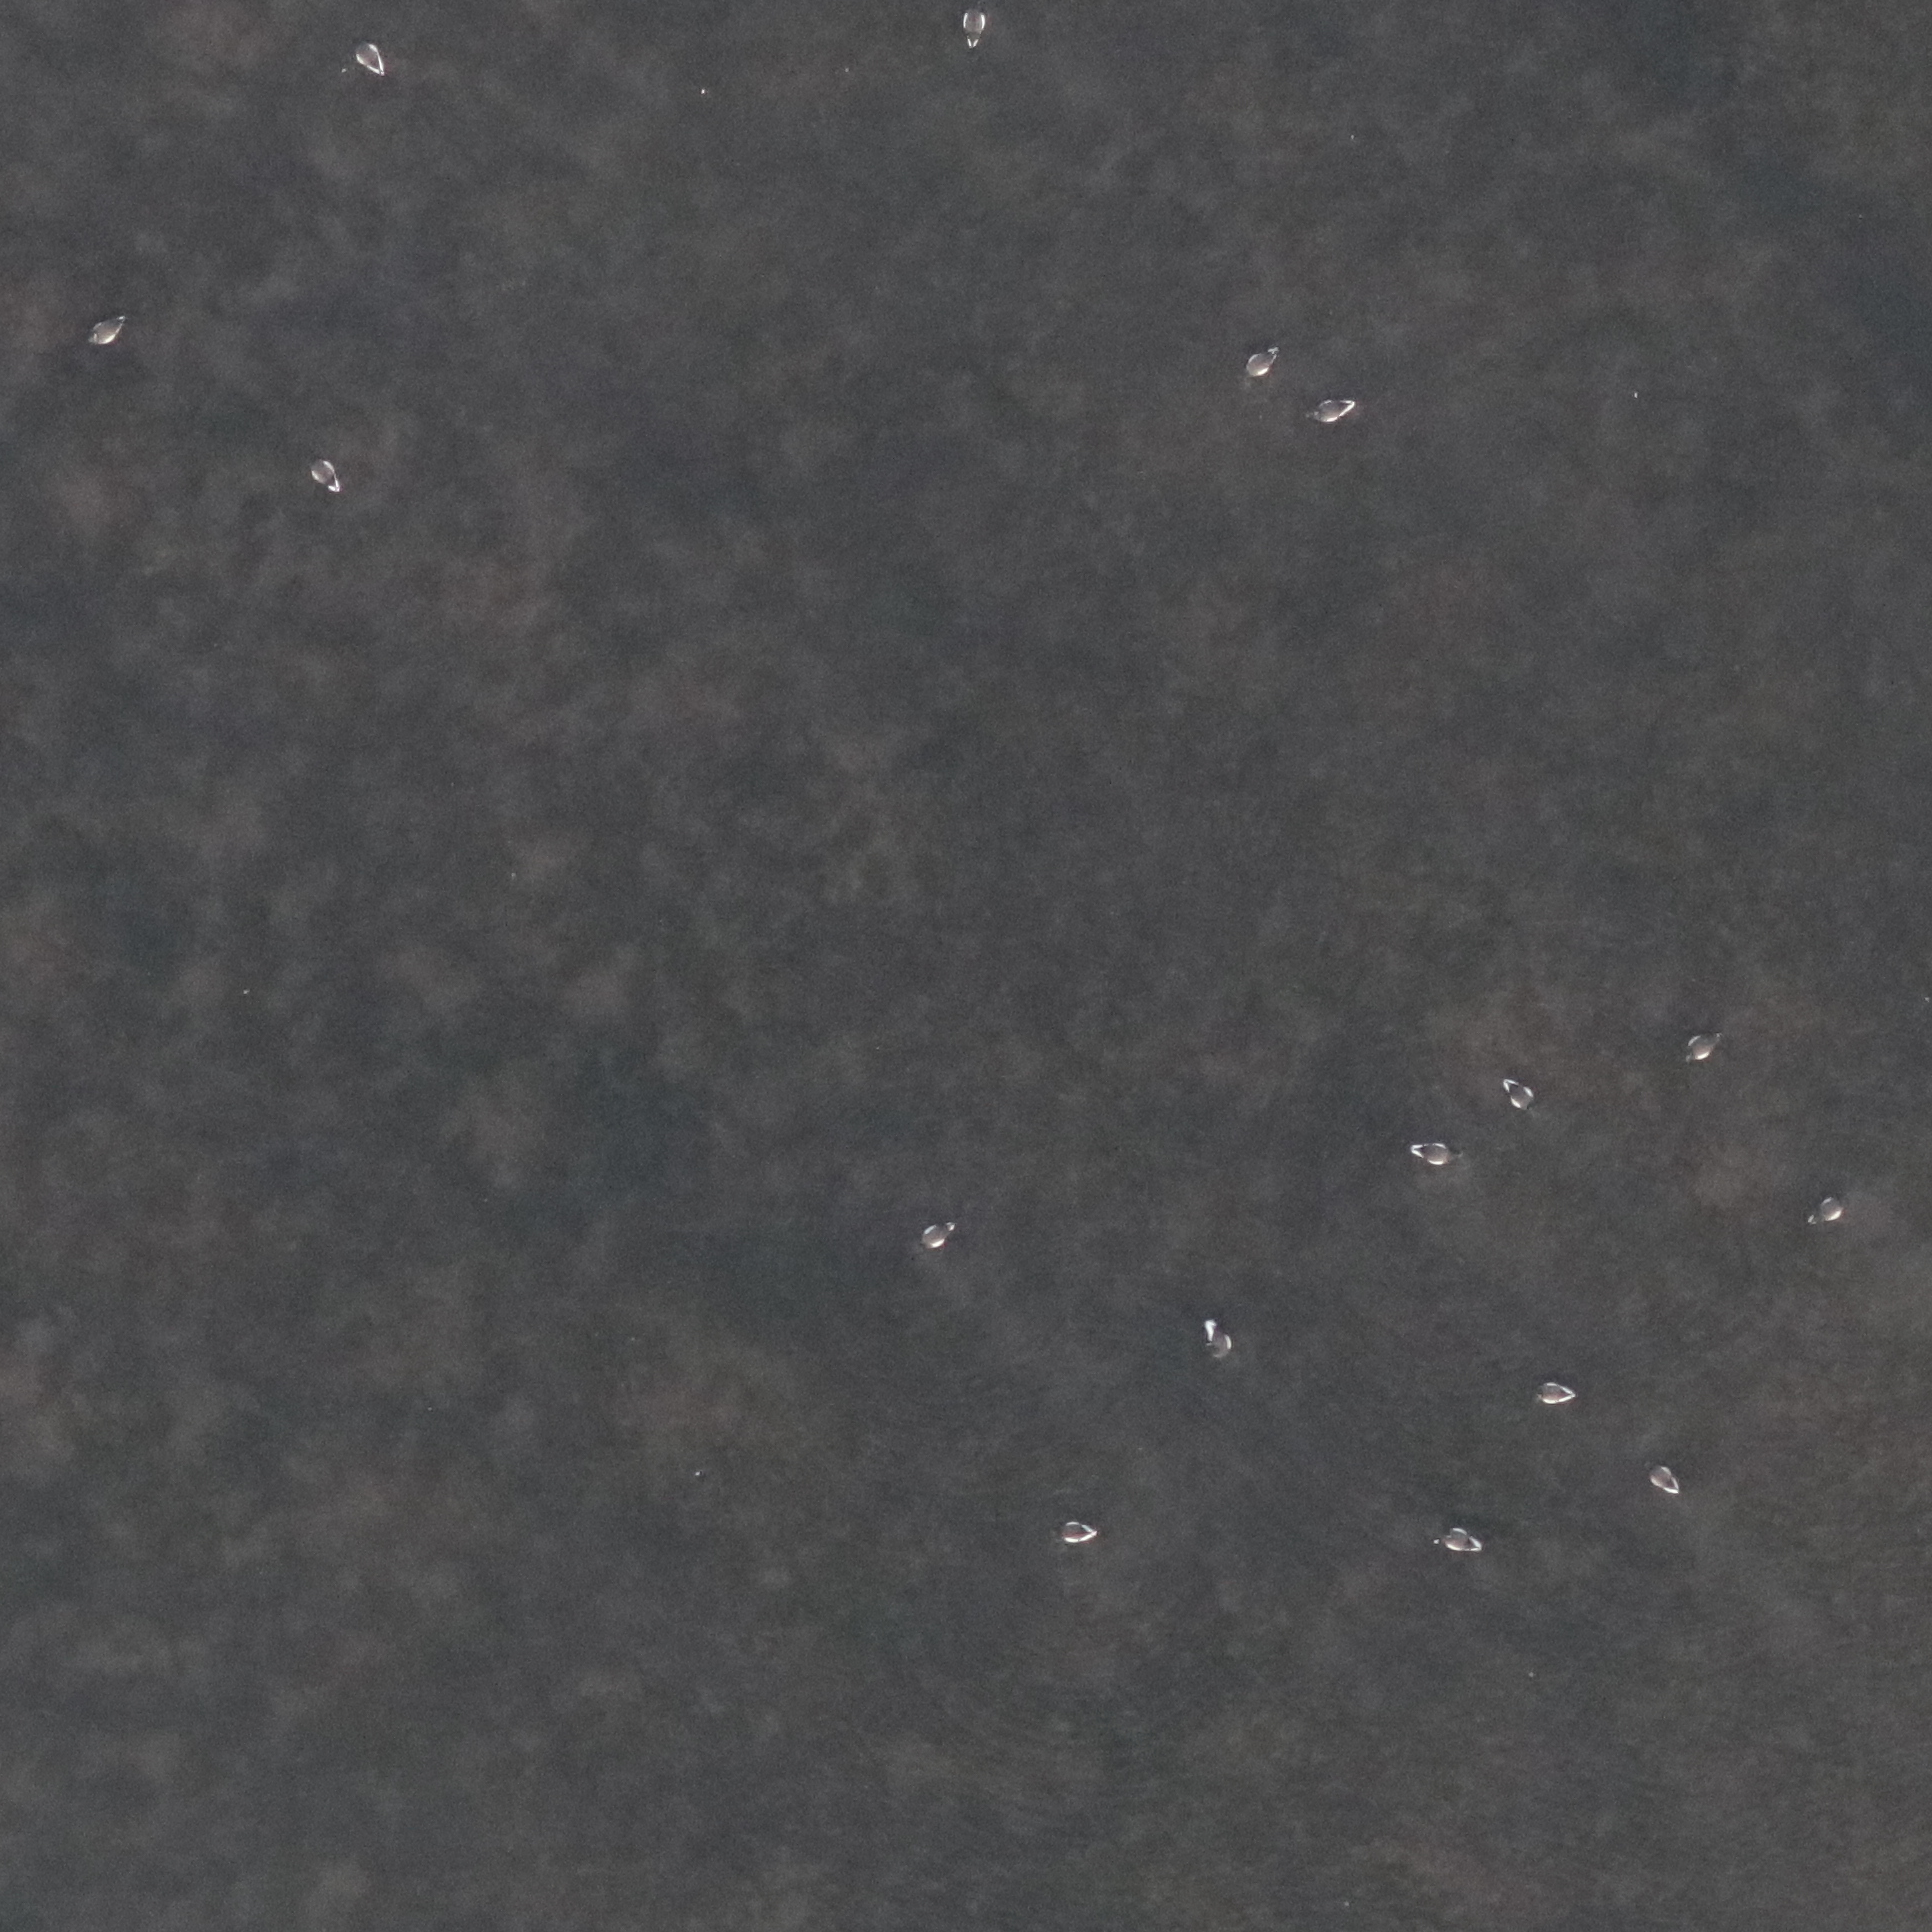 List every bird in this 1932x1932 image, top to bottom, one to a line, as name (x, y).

brant (975, 24)
brant (370, 56)
brant (105, 331)
brant (1259, 363)
brant (1331, 410)
brant (326, 474)
brant (1701, 1047)
brant (1519, 1094)
brant (1436, 1153)
brant (1829, 1209)
brant (936, 1236)
brant (1218, 1339)
brant (1553, 1393)
brant (1663, 1477)
brant (1074, 1532)
brant (1459, 1541)